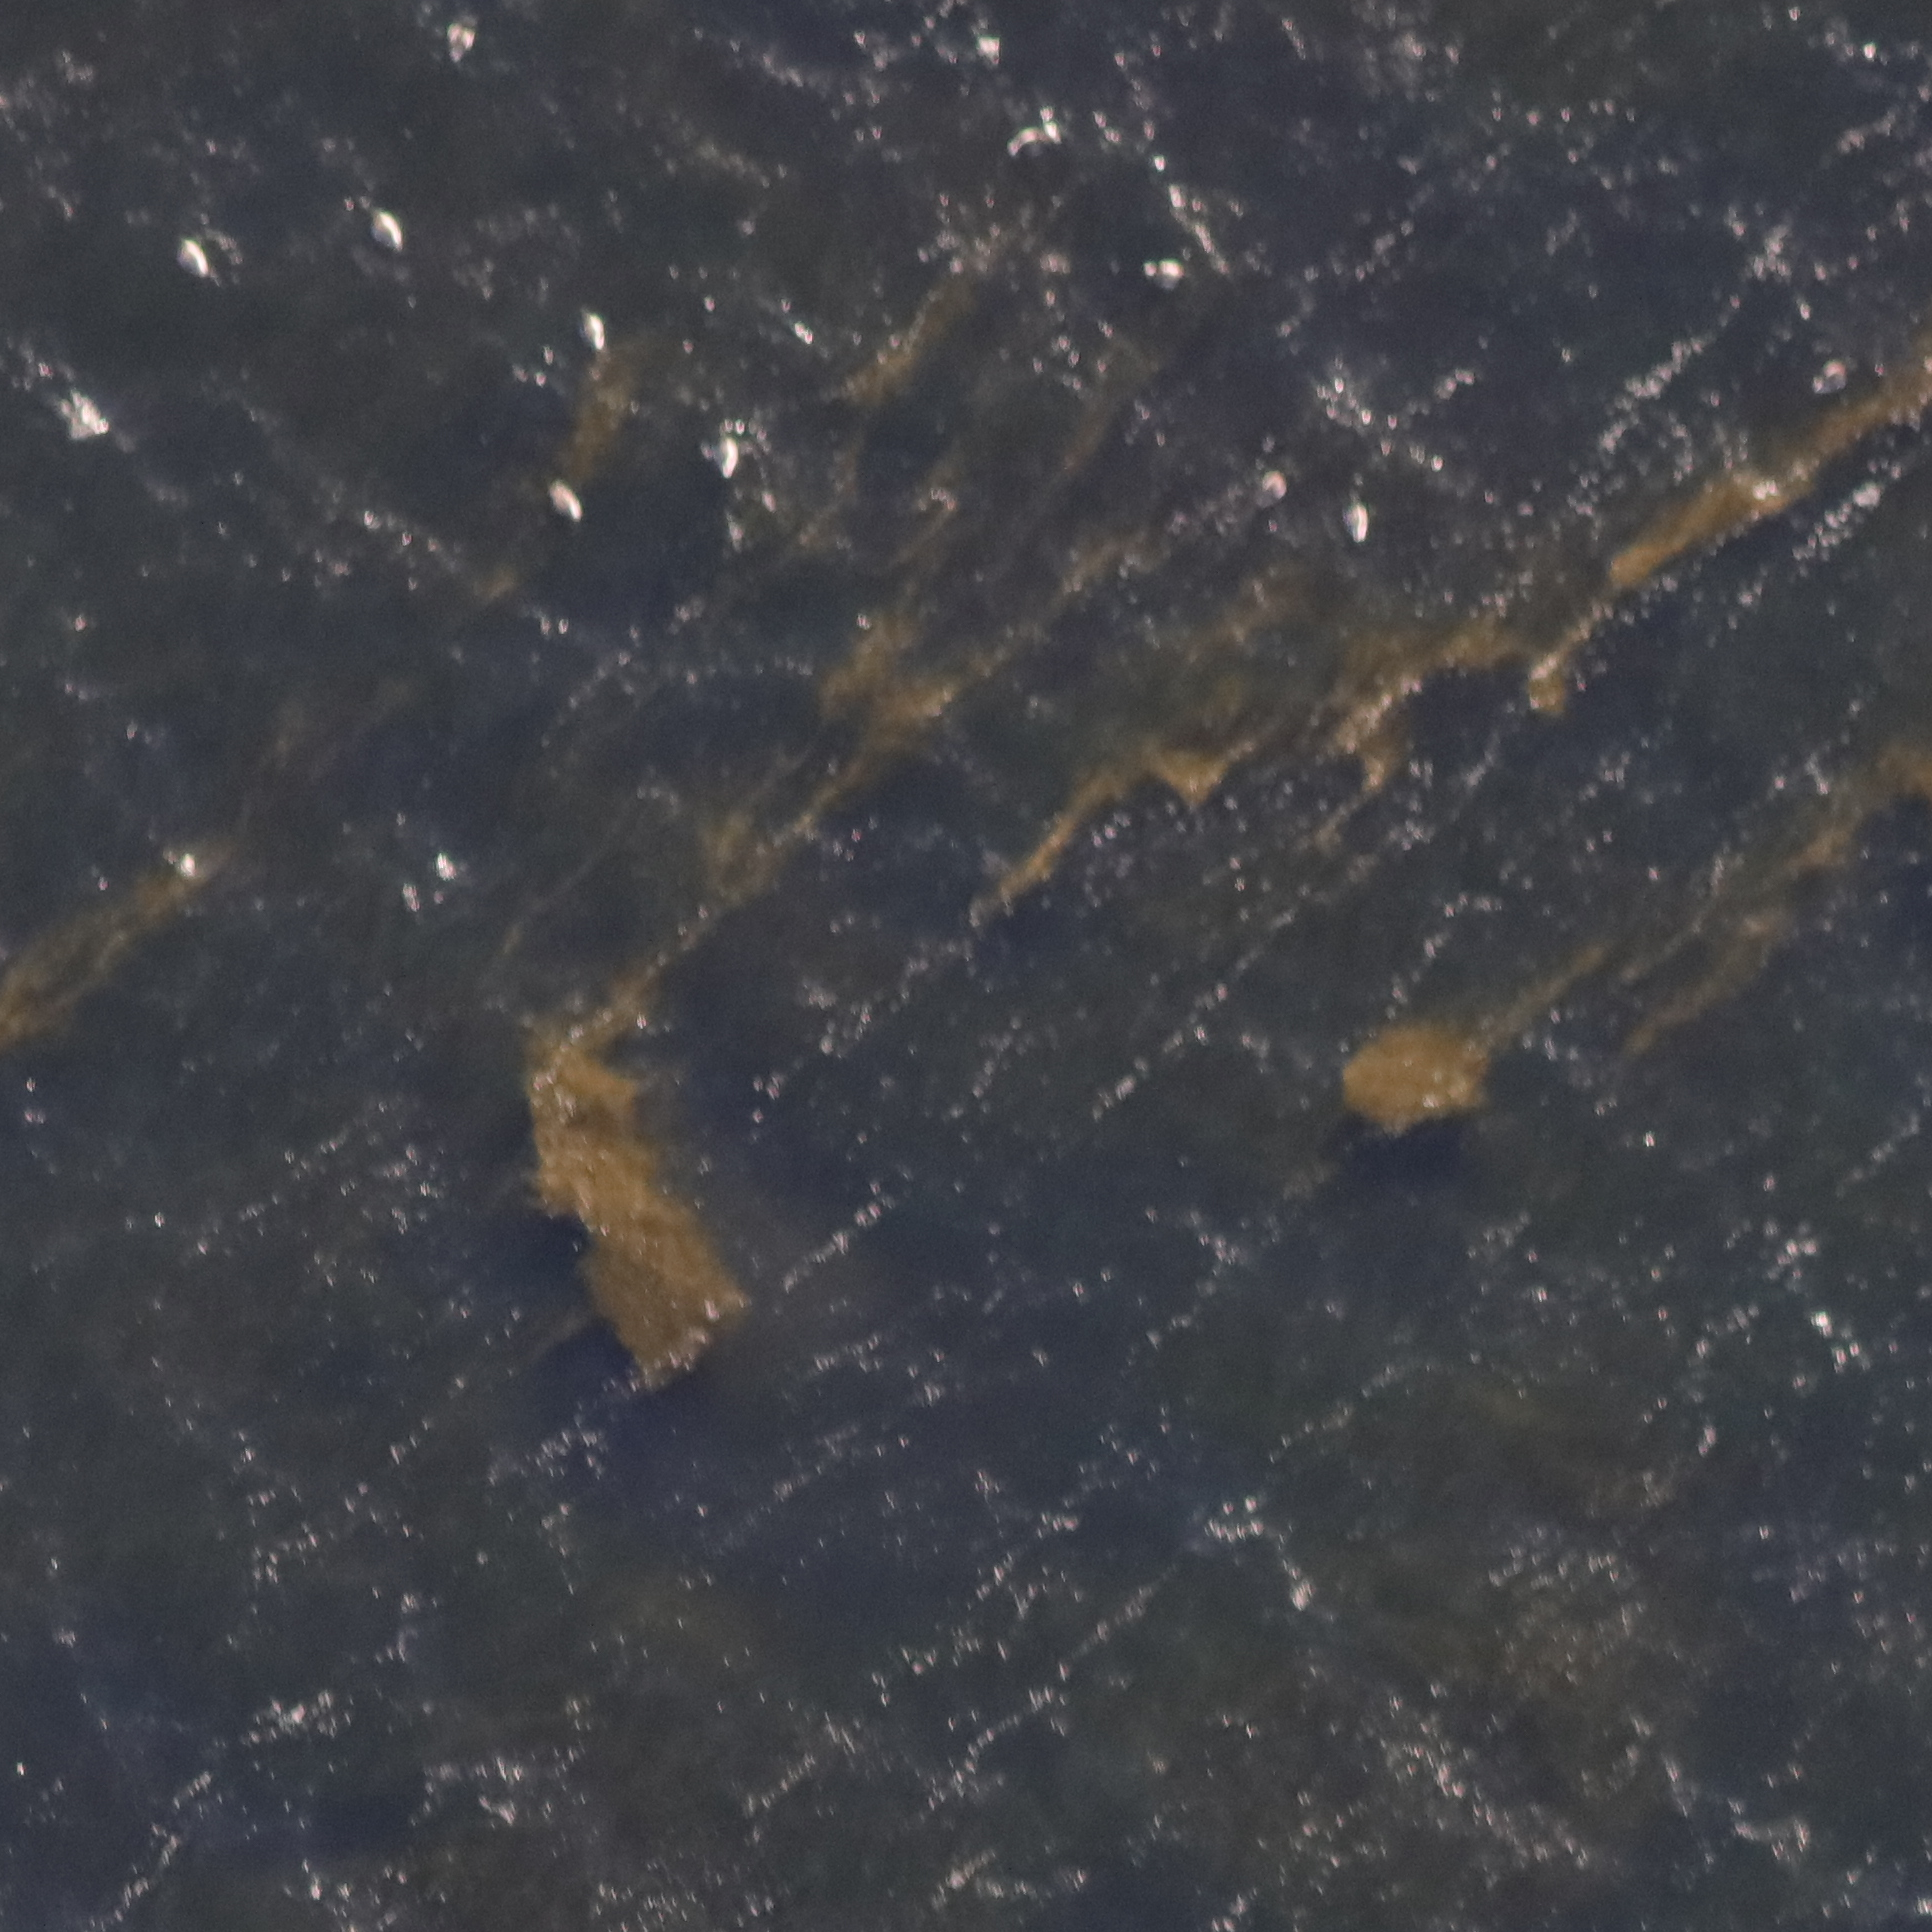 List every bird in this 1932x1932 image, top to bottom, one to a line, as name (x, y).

brant (460, 40)
brant (1029, 149)
brant (391, 231)
brant (190, 259)
brant (1167, 280)
brant (594, 328)
brant (1831, 375)
brant (729, 456)
brant (1273, 491)
brant (559, 498)
brant (1359, 519)